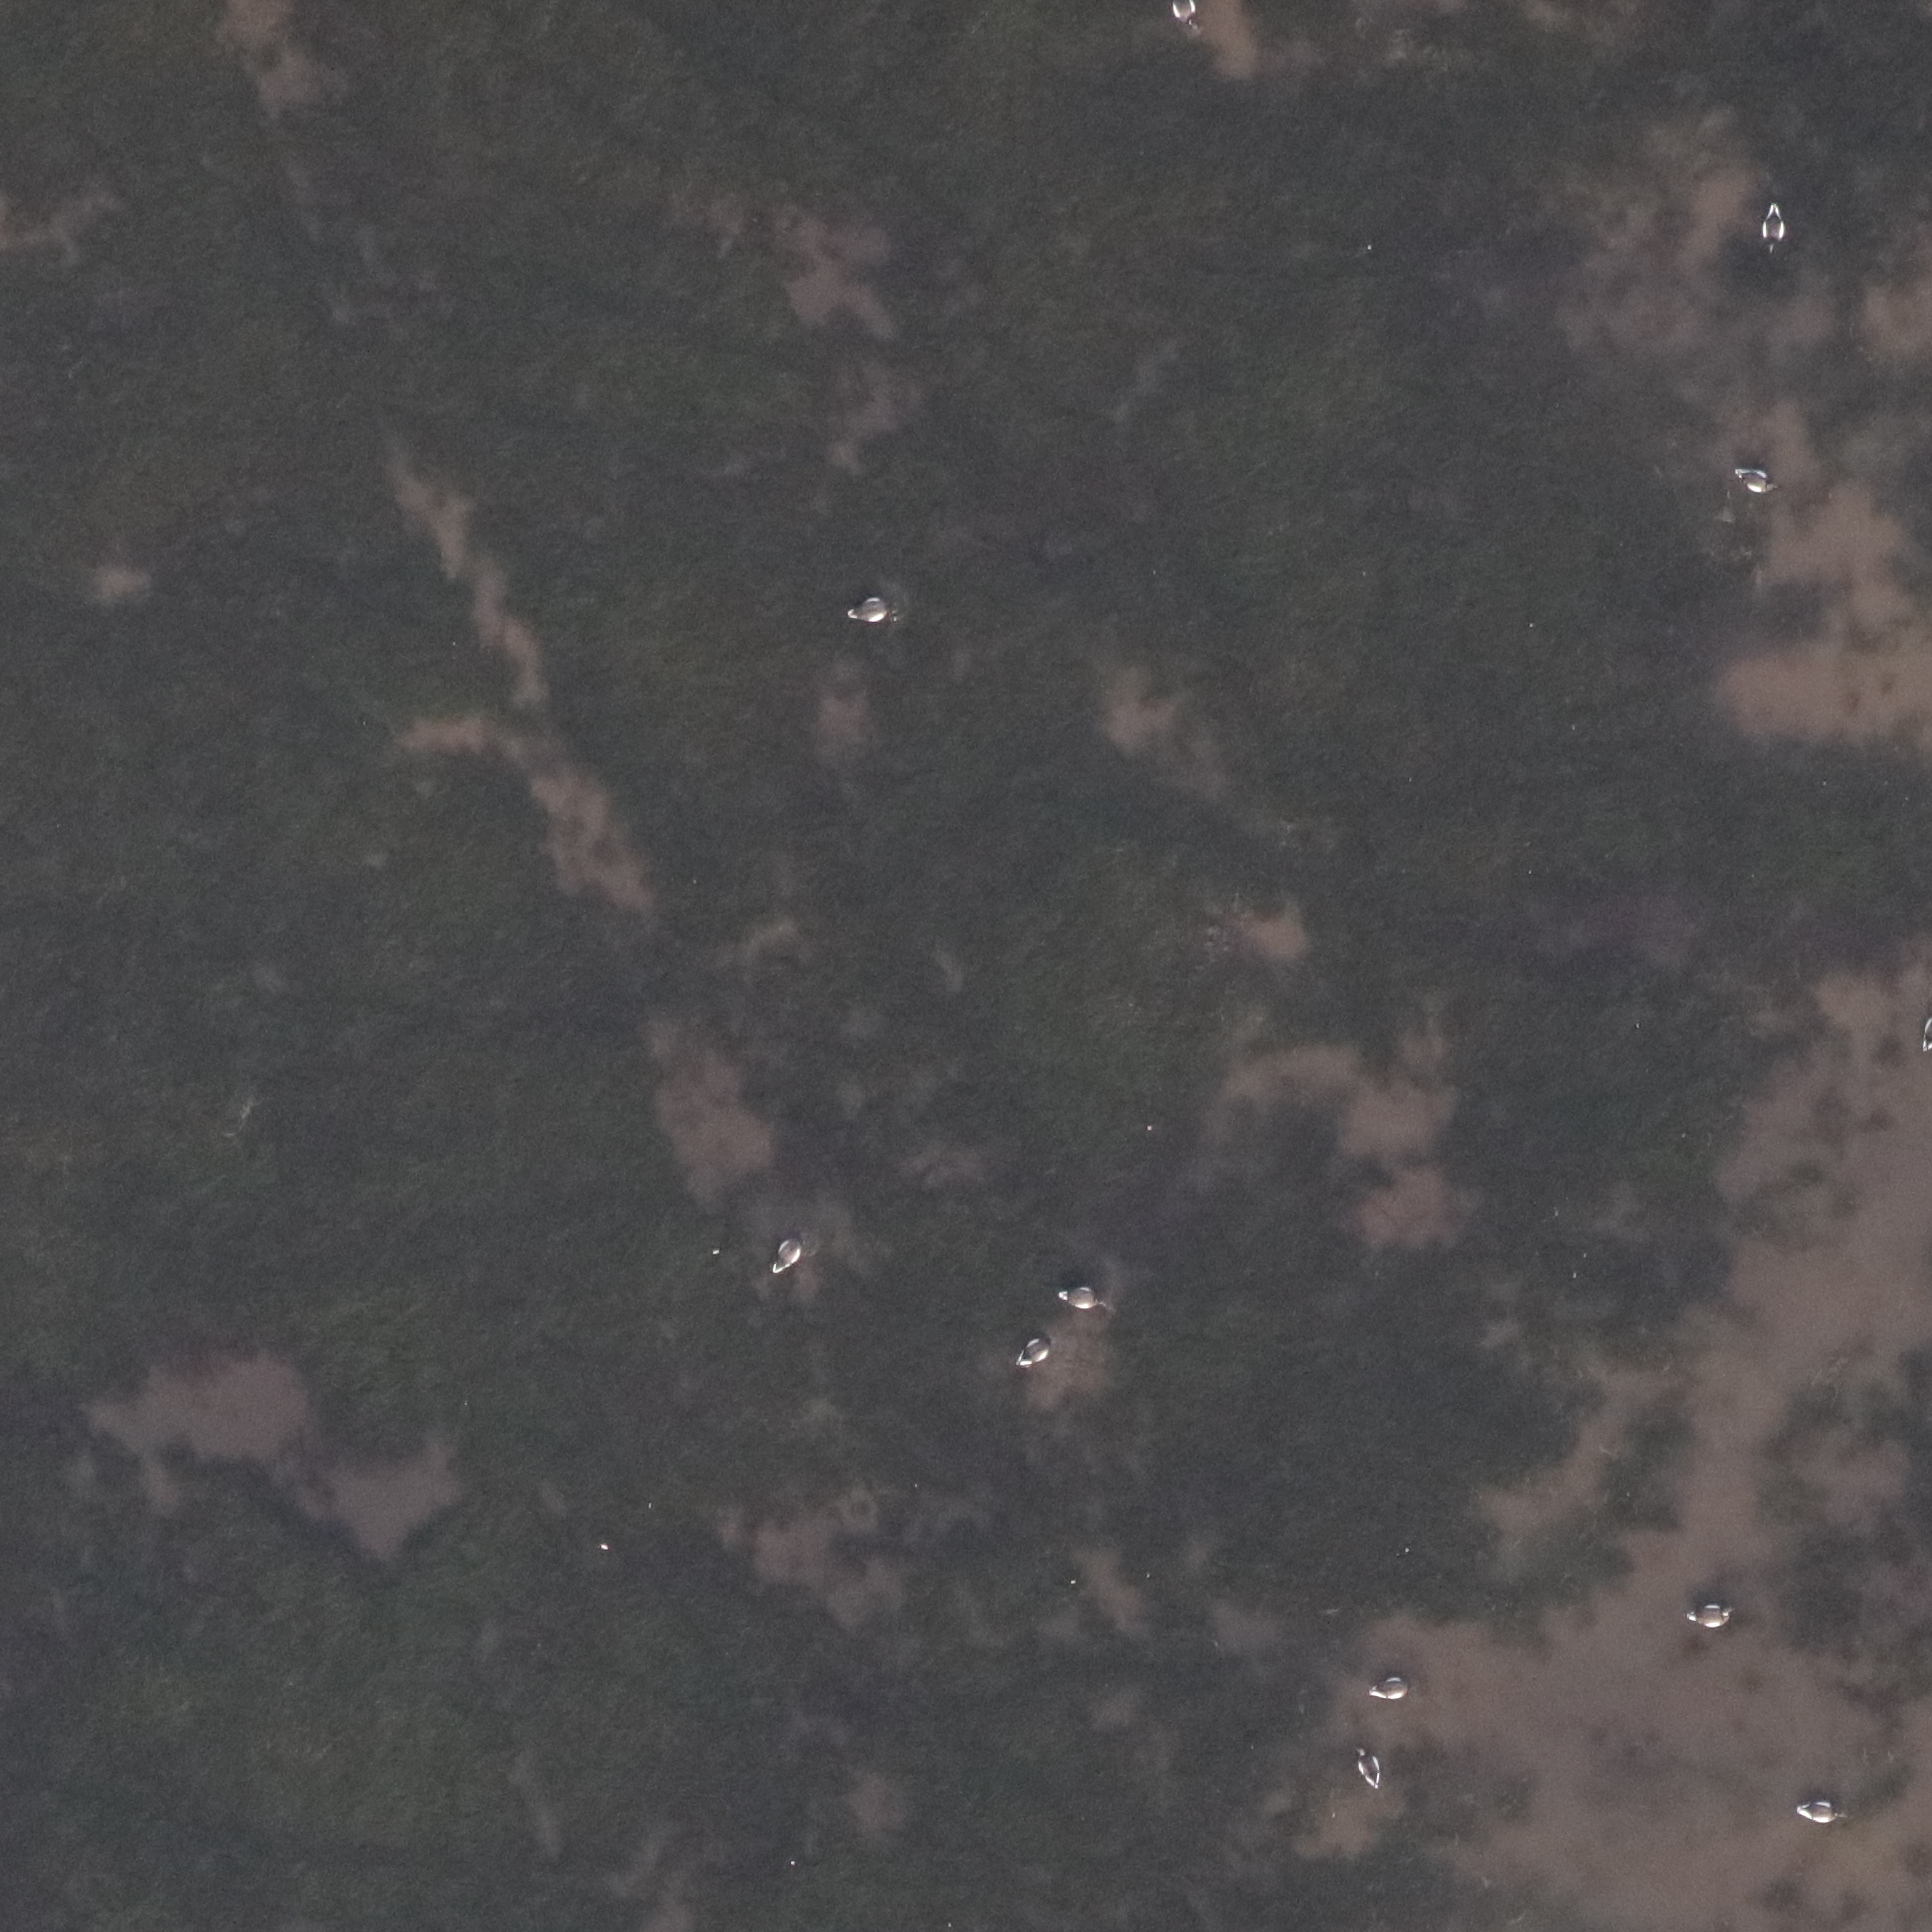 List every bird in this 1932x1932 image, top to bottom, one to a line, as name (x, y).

brant (1773, 229)
brant (1756, 481)
brant (872, 611)
brant (789, 1254)
brant (1083, 1297)
brant (1036, 1352)
brant (1711, 1616)
brant (1392, 1689)
brant (1369, 1766)
brant (1820, 1811)